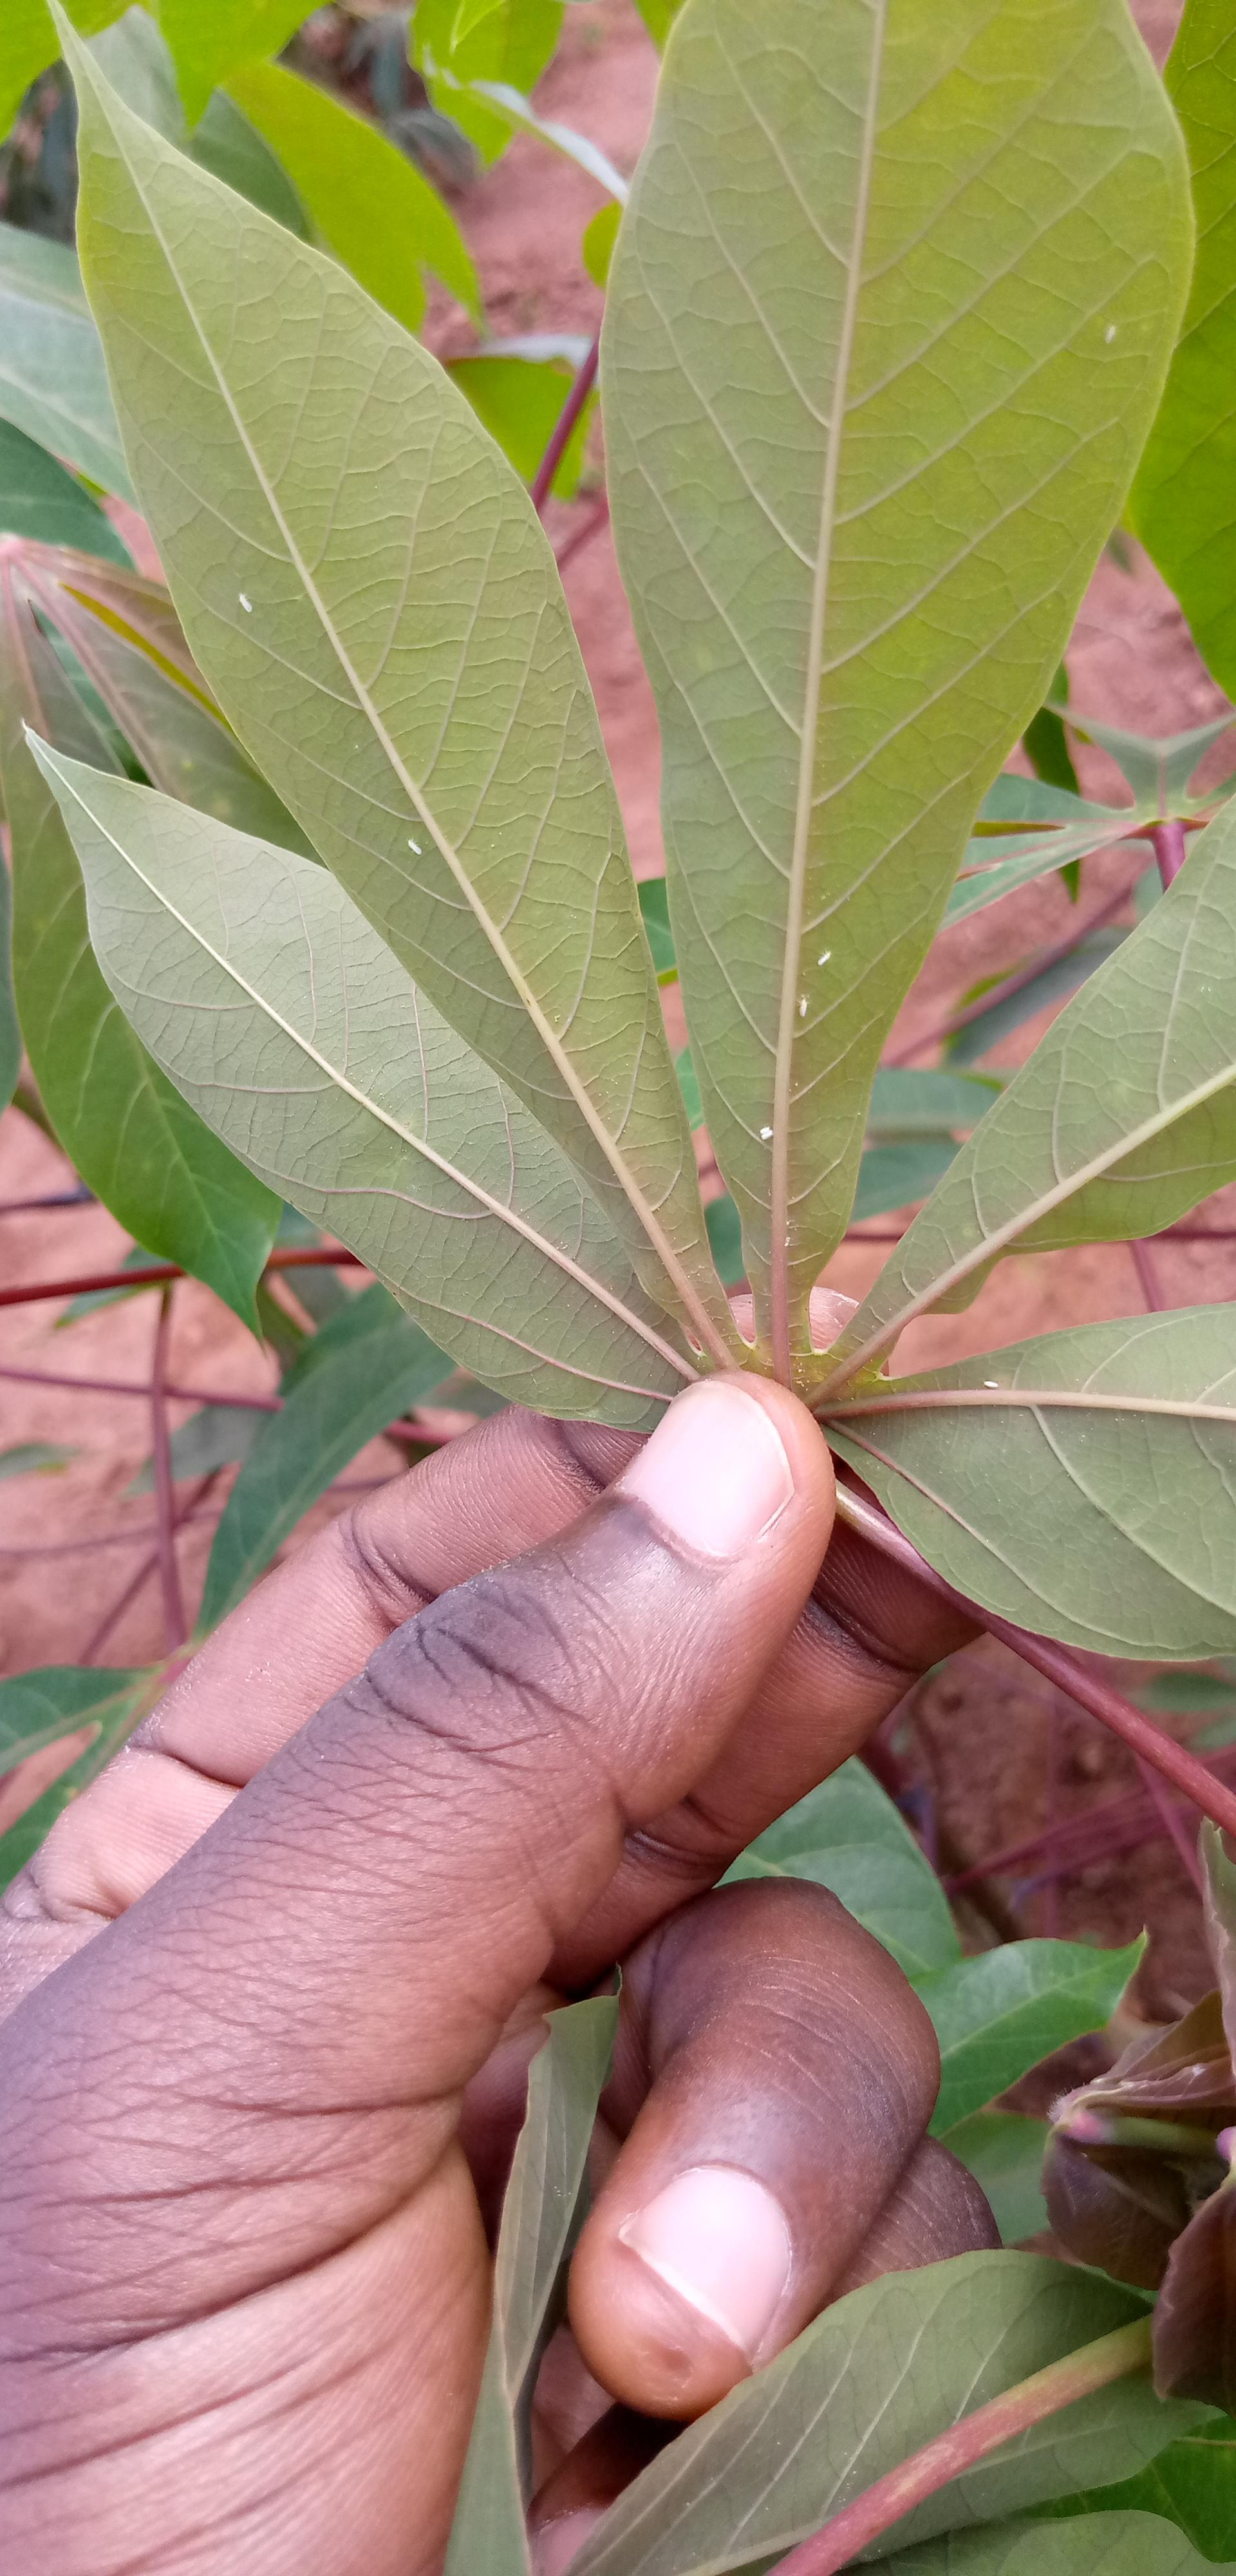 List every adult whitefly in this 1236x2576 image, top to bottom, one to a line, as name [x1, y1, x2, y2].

whitefly [234, 583, 281, 632]
whitefly [393, 819, 440, 875]
whitefly [807, 939, 846, 982]
whitefly [783, 984, 827, 1025]
whitefly [738, 1107, 774, 1154]
whitefly [747, 1113, 789, 1154]
whitefly [964, 1372, 1018, 1408]